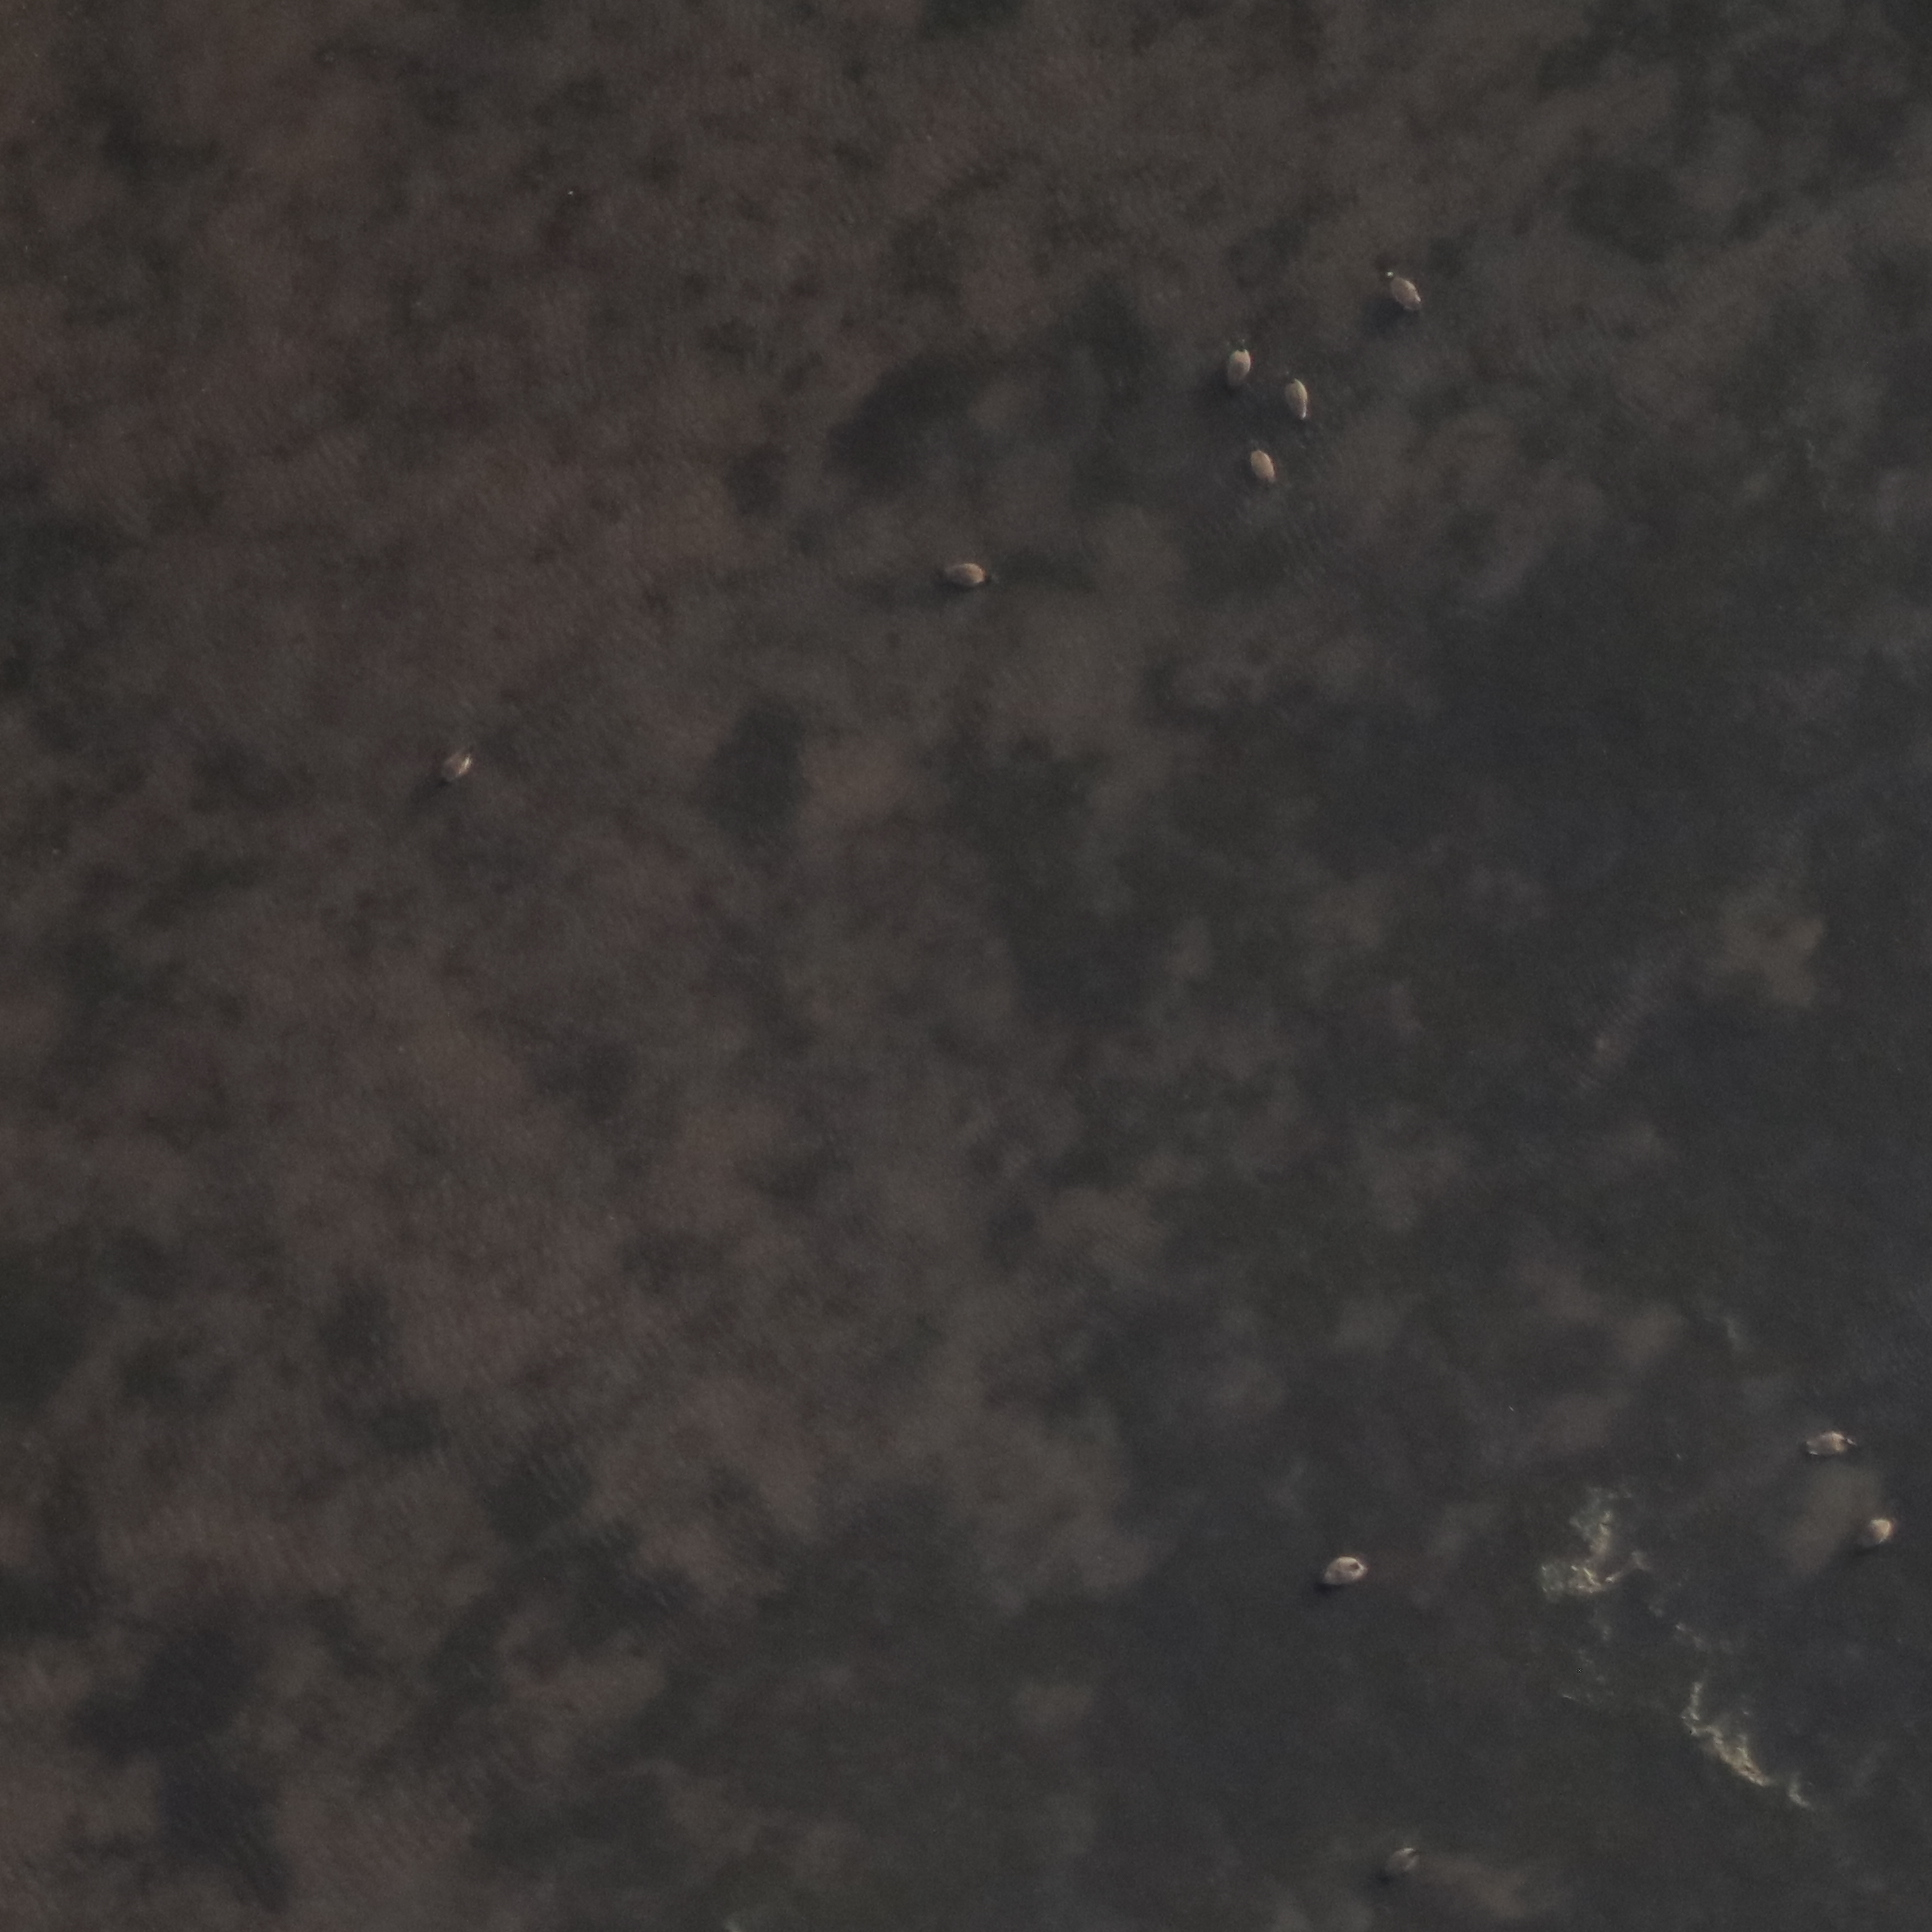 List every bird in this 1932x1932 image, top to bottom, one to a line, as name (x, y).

Canada goose (1403, 292)
Canada goose (1236, 368)
Canada goose (1293, 398)
Canada goose (1264, 468)
Canada goose (967, 570)
Canada goose (457, 769)
Canada goose (1832, 1443)
Canada goose (1876, 1529)
Canada goose (1346, 1573)
Canada goose (1403, 1863)